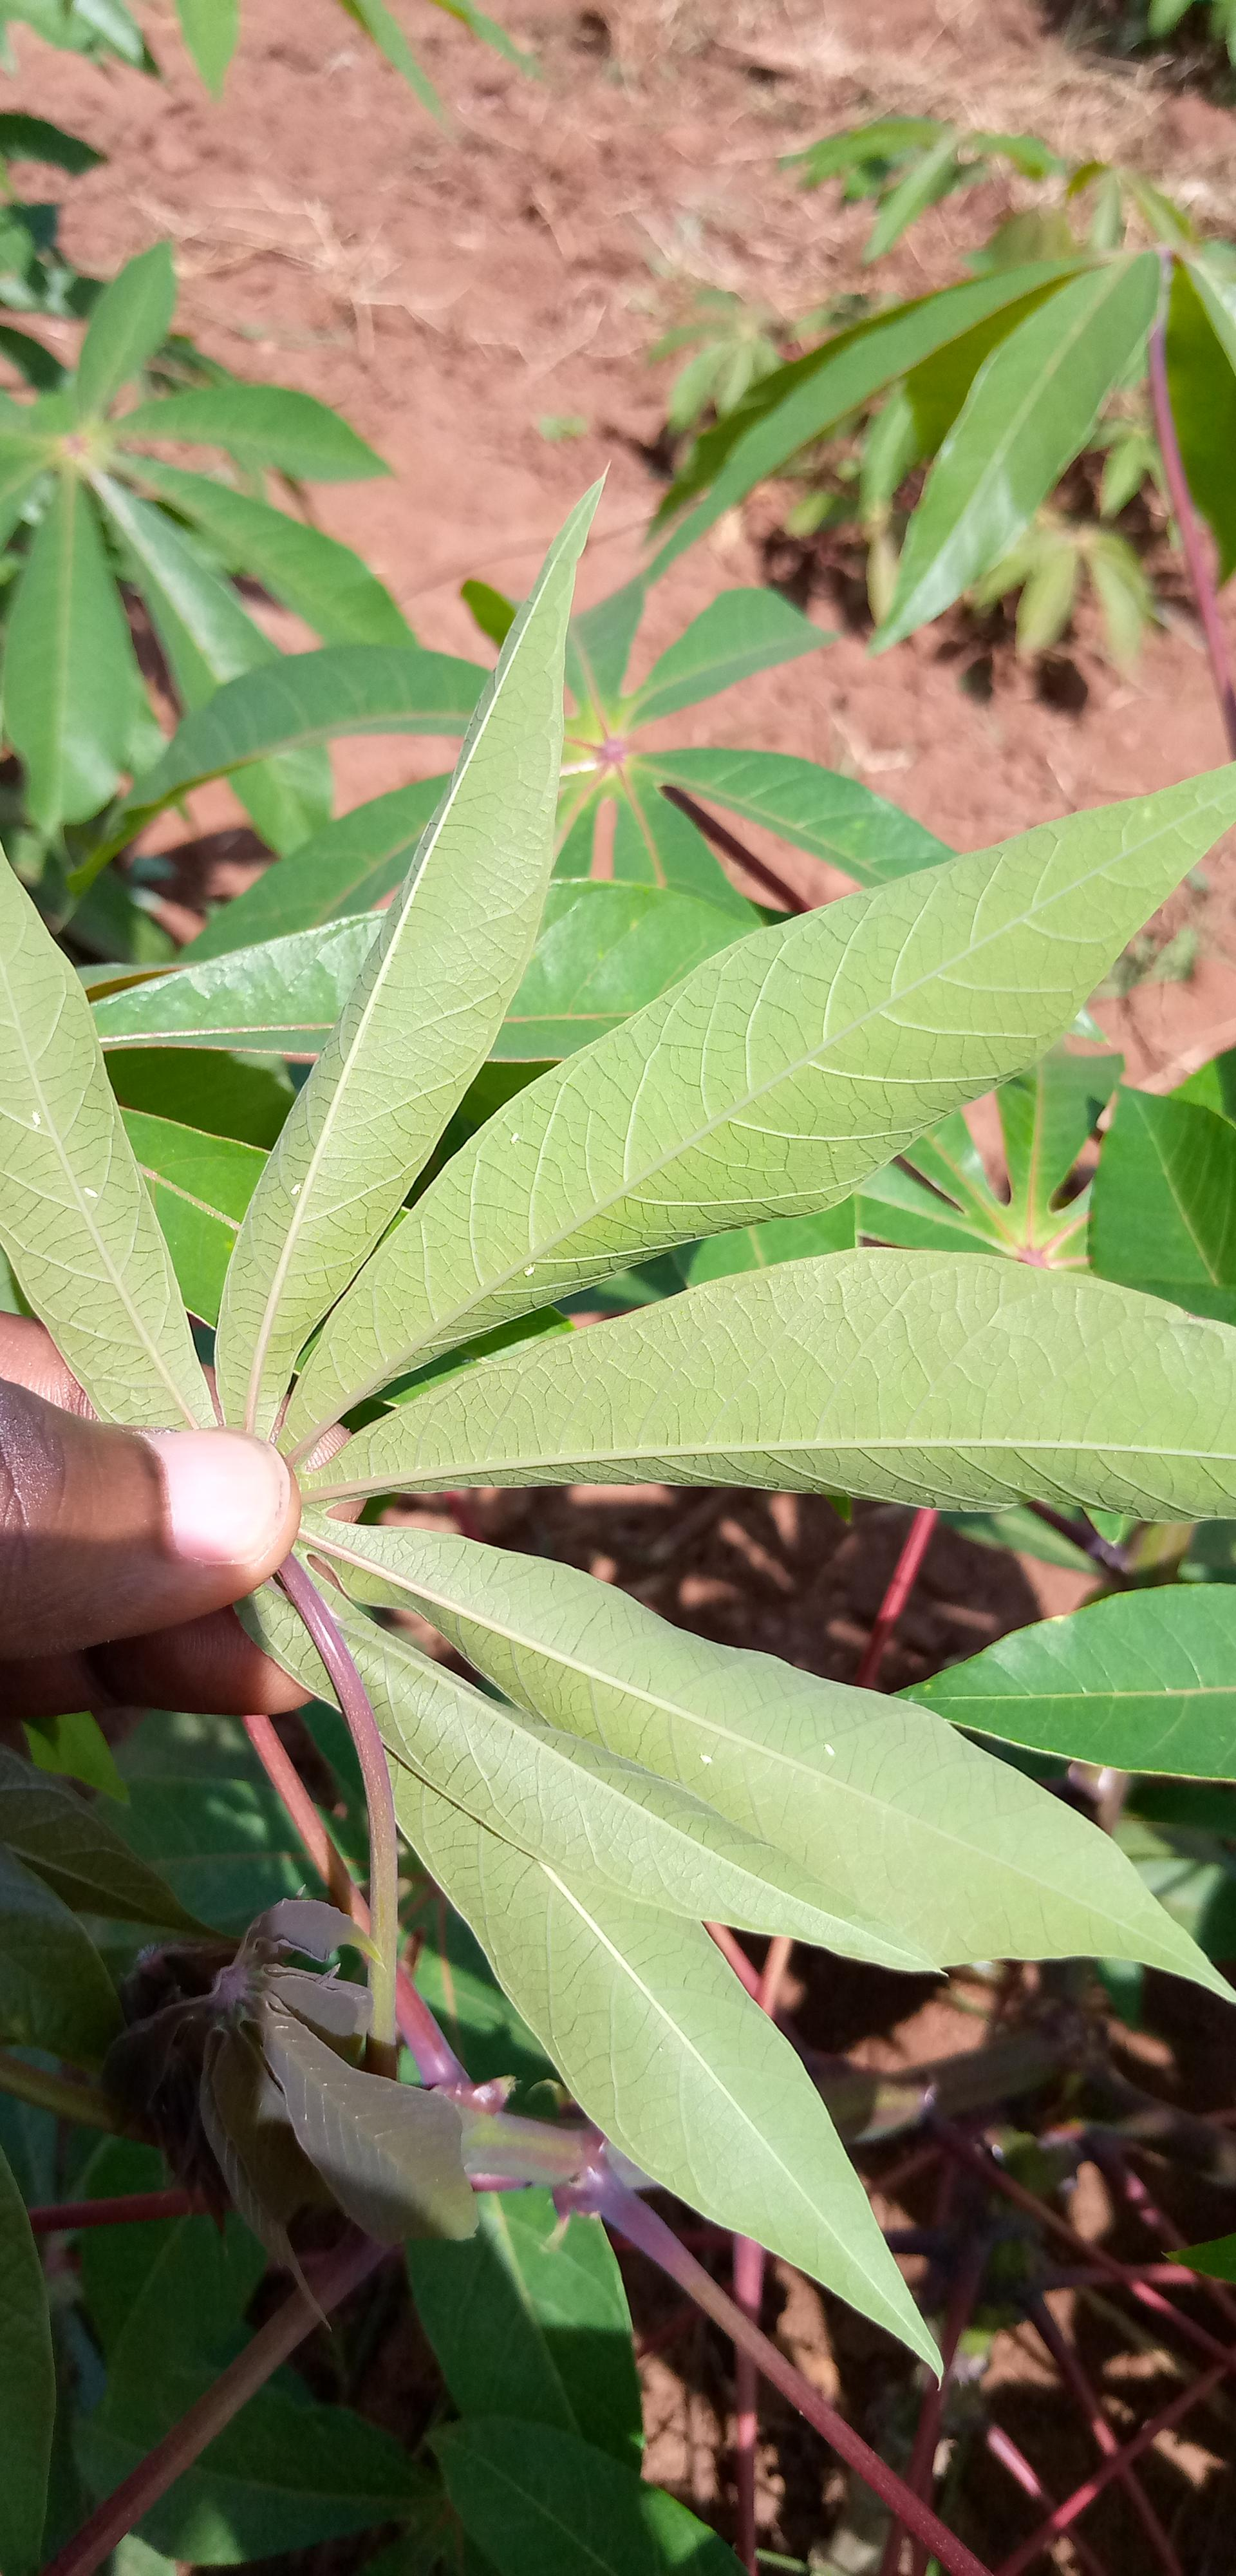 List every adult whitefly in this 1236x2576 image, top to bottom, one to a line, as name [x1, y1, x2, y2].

whitefly [505, 1128, 523, 1149]
whitefly [284, 1178, 310, 1205]
whitefly [80, 1181, 104, 1204]
whitefly [518, 1258, 541, 1280]
whitefly [819, 1736, 836, 1764]
whitefly [692, 1747, 720, 1776]